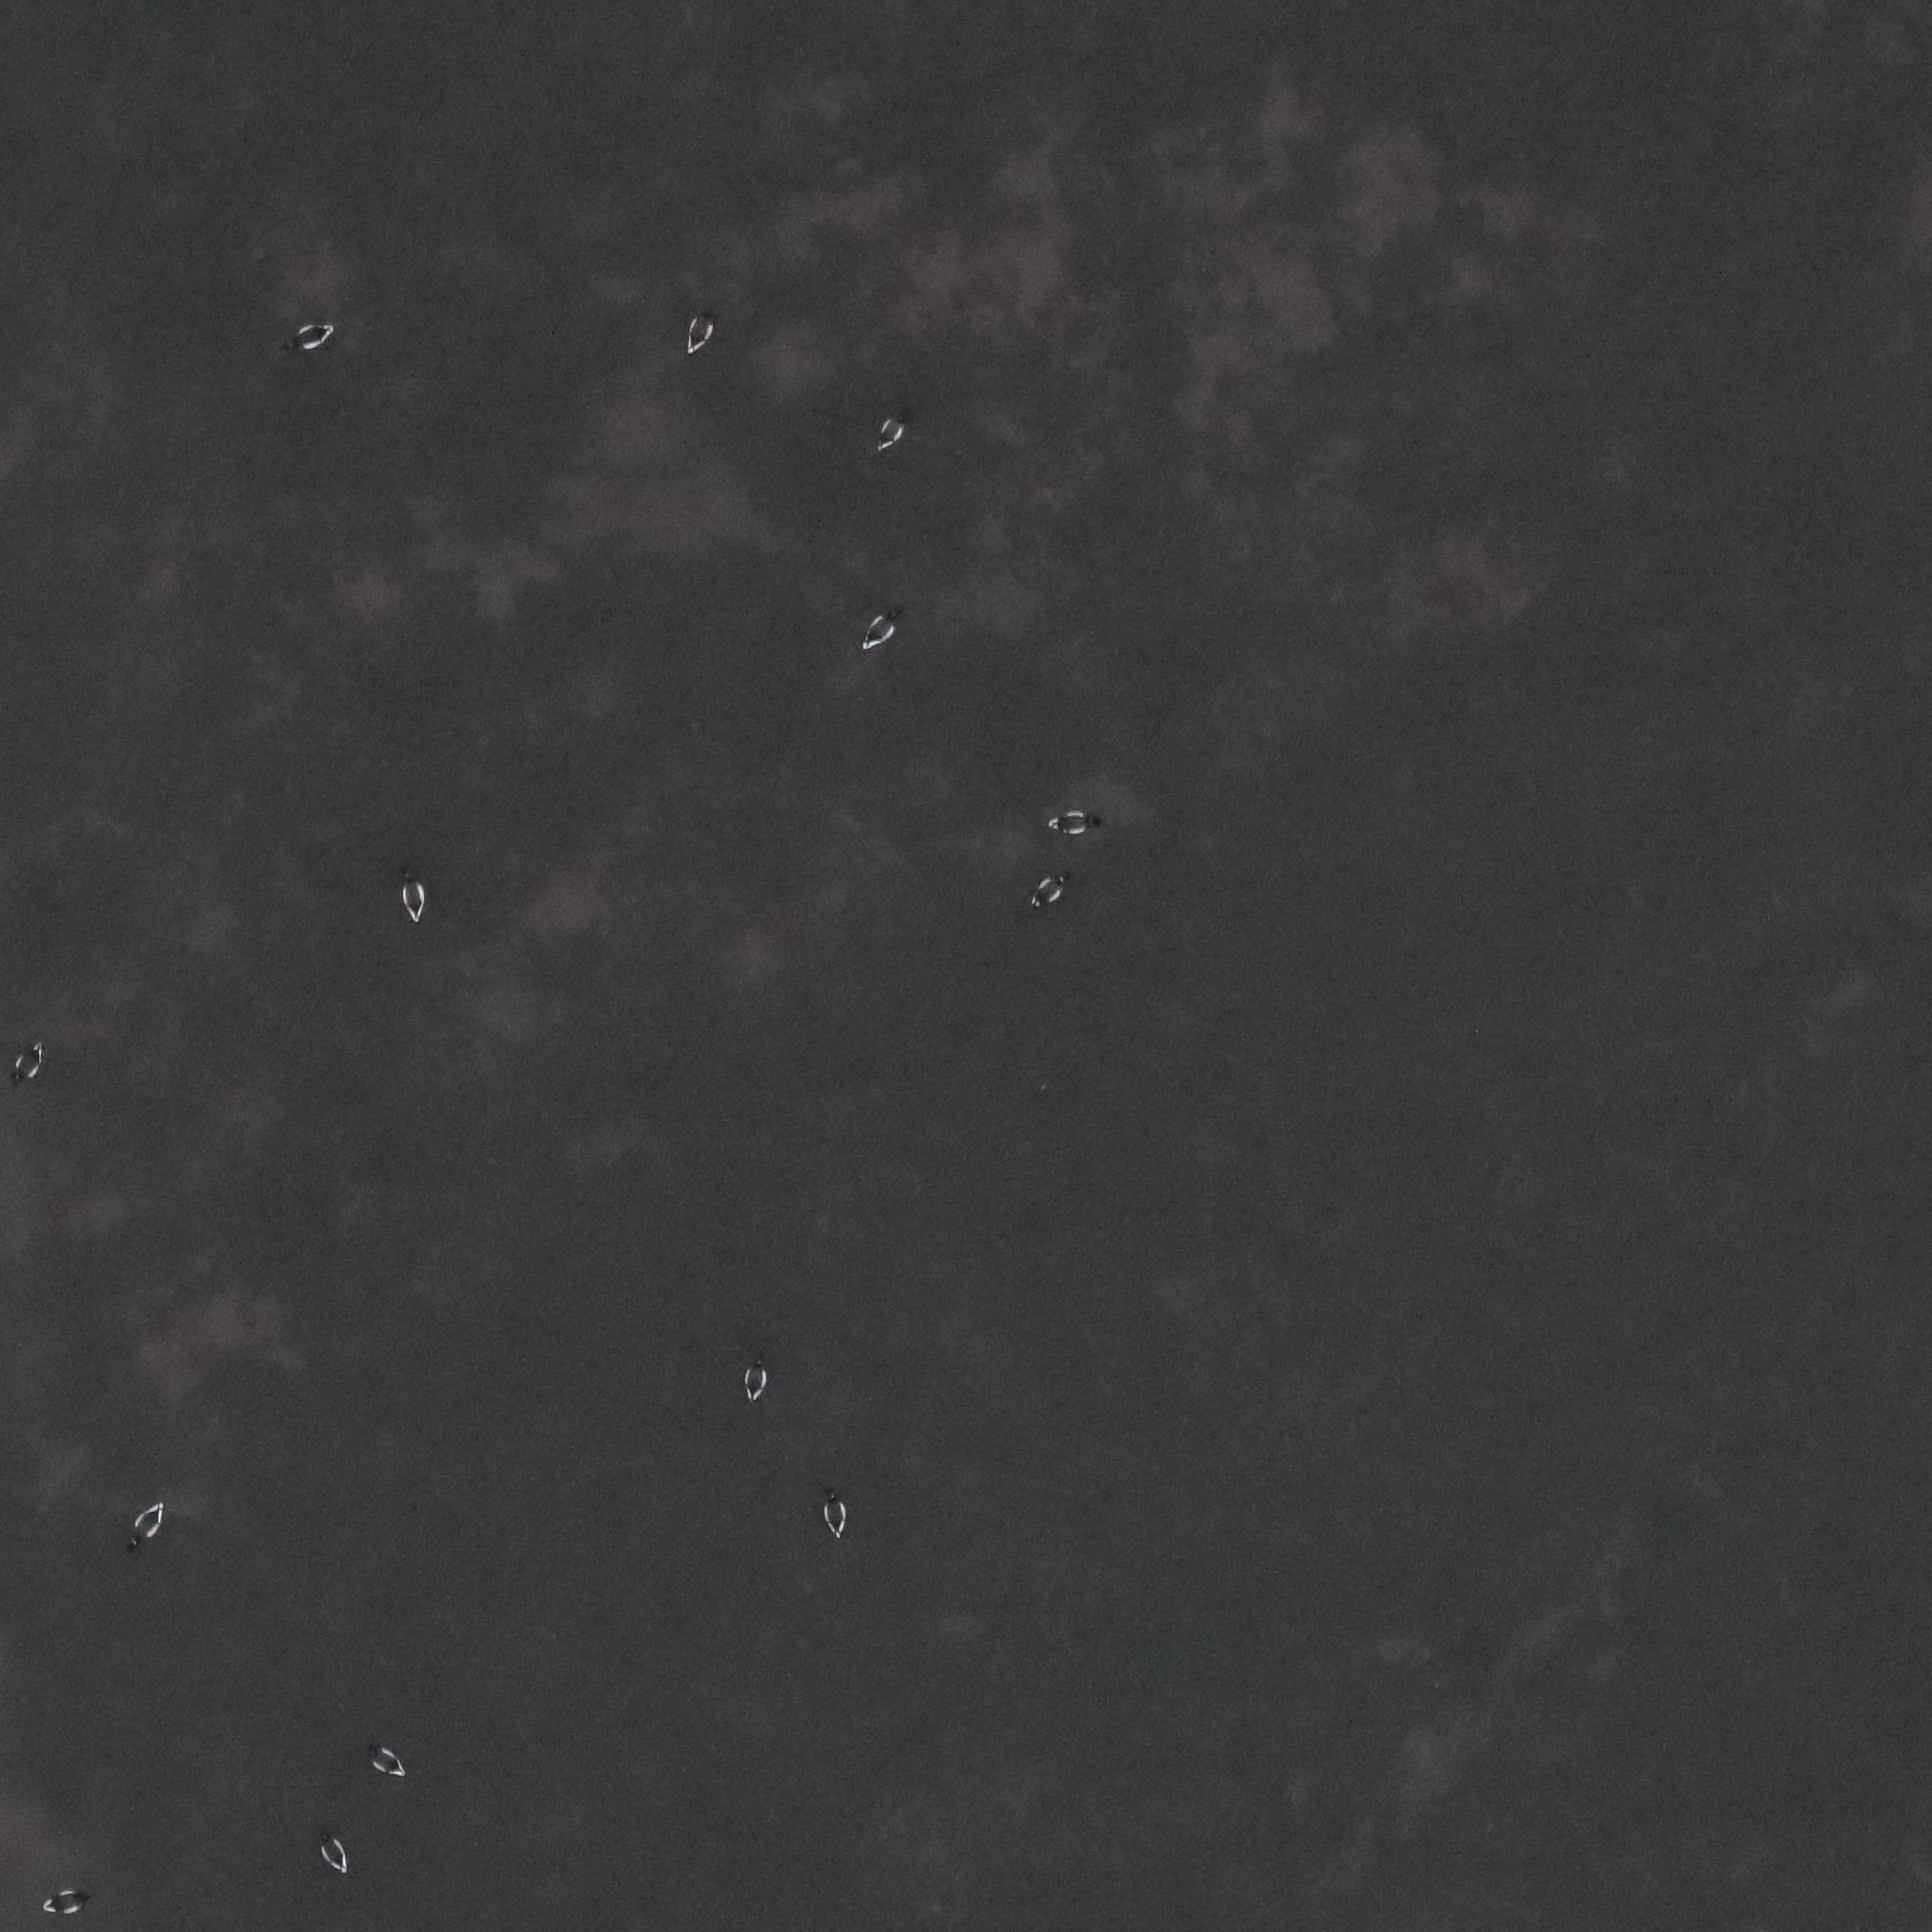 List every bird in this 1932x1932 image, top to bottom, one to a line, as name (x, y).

brant (700, 332)
brant (310, 337)
brant (890, 434)
brant (880, 630)
brant (1074, 823)
brant (1049, 891)
brant (414, 898)
brant (27, 1065)
brant (756, 1380)
brant (835, 1514)
brant (147, 1525)
brant (388, 1762)
brant (334, 1854)
brant (67, 1901)